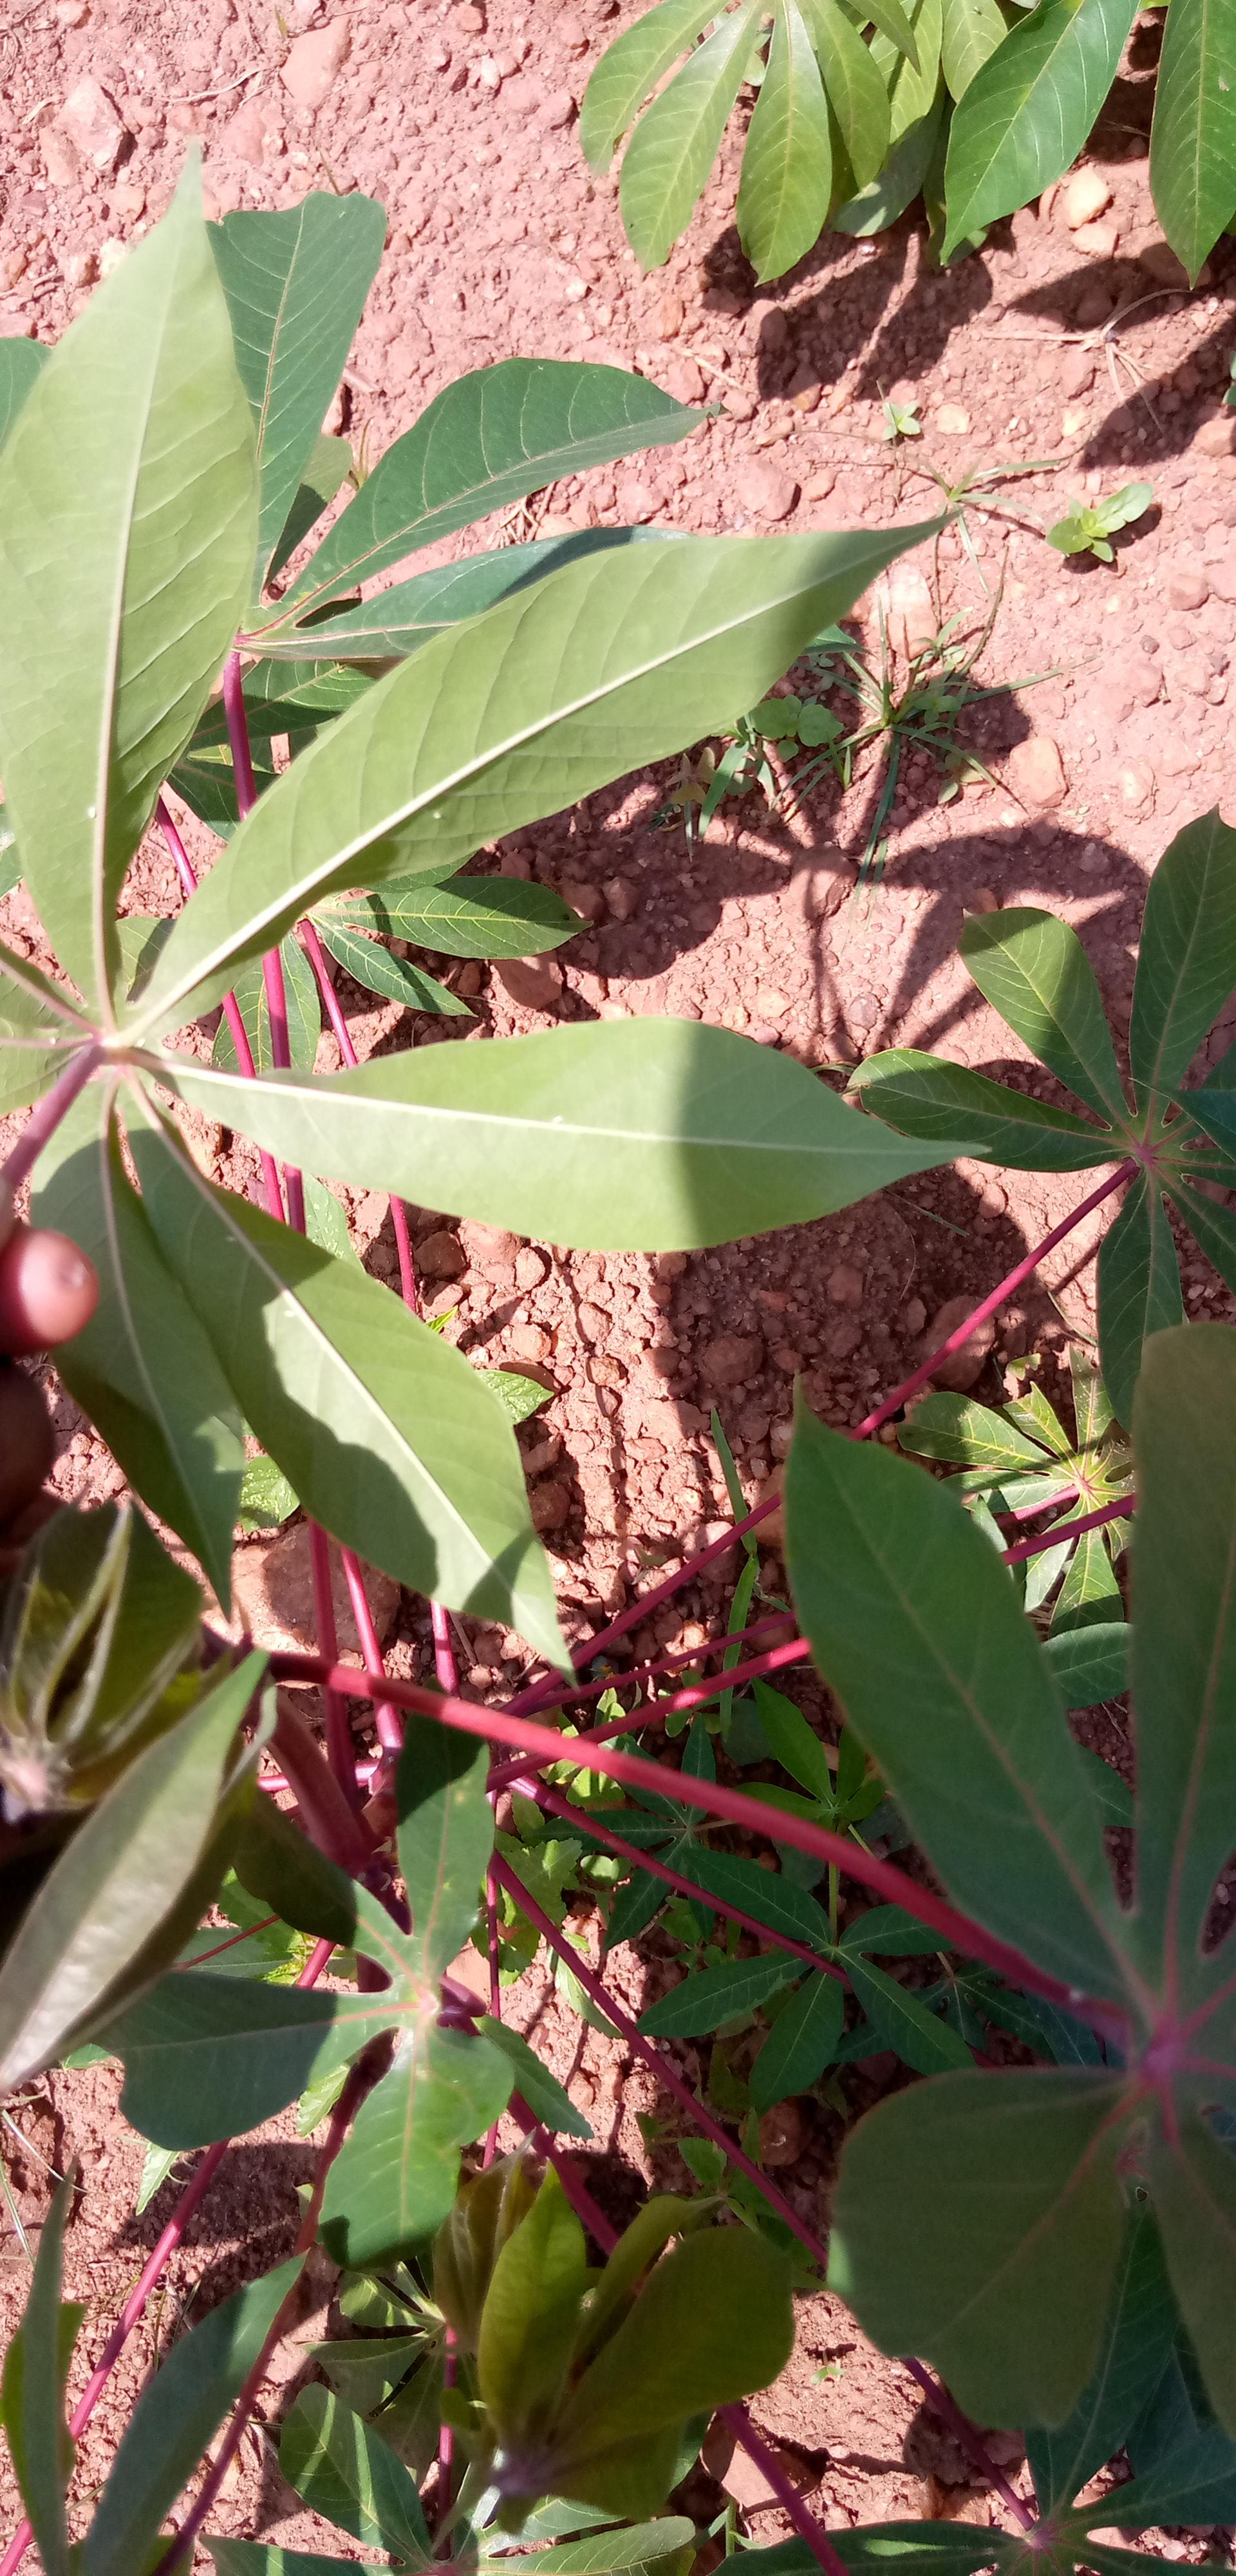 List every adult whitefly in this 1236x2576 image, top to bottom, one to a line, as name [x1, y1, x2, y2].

whitefly [74, 792, 102, 820]
whitefly [420, 797, 453, 824]
whitefly [544, 1103, 566, 1130]
whitefly [218, 1229, 247, 1253]